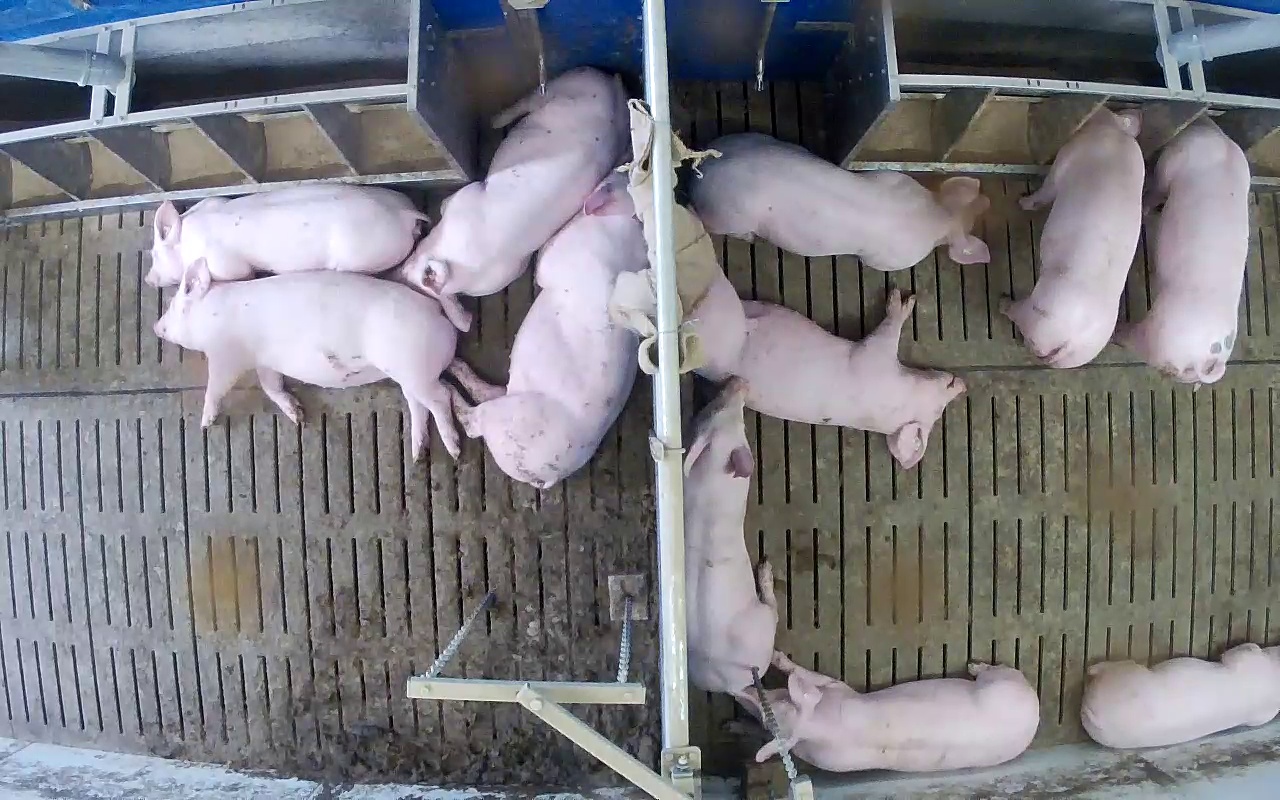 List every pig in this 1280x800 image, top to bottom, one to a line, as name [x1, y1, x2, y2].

pig [382, 64, 627, 335]
pig [998, 105, 1143, 371]
pig [1115, 111, 1251, 383]
pig [687, 133, 994, 275]
pig [442, 149, 646, 492]
pig [144, 182, 433, 285]
pig [689, 203, 965, 471]
pig [156, 259, 462, 461]
pig [682, 372, 780, 729]
pig [1080, 644, 1278, 748]
pig [733, 647, 1041, 776]